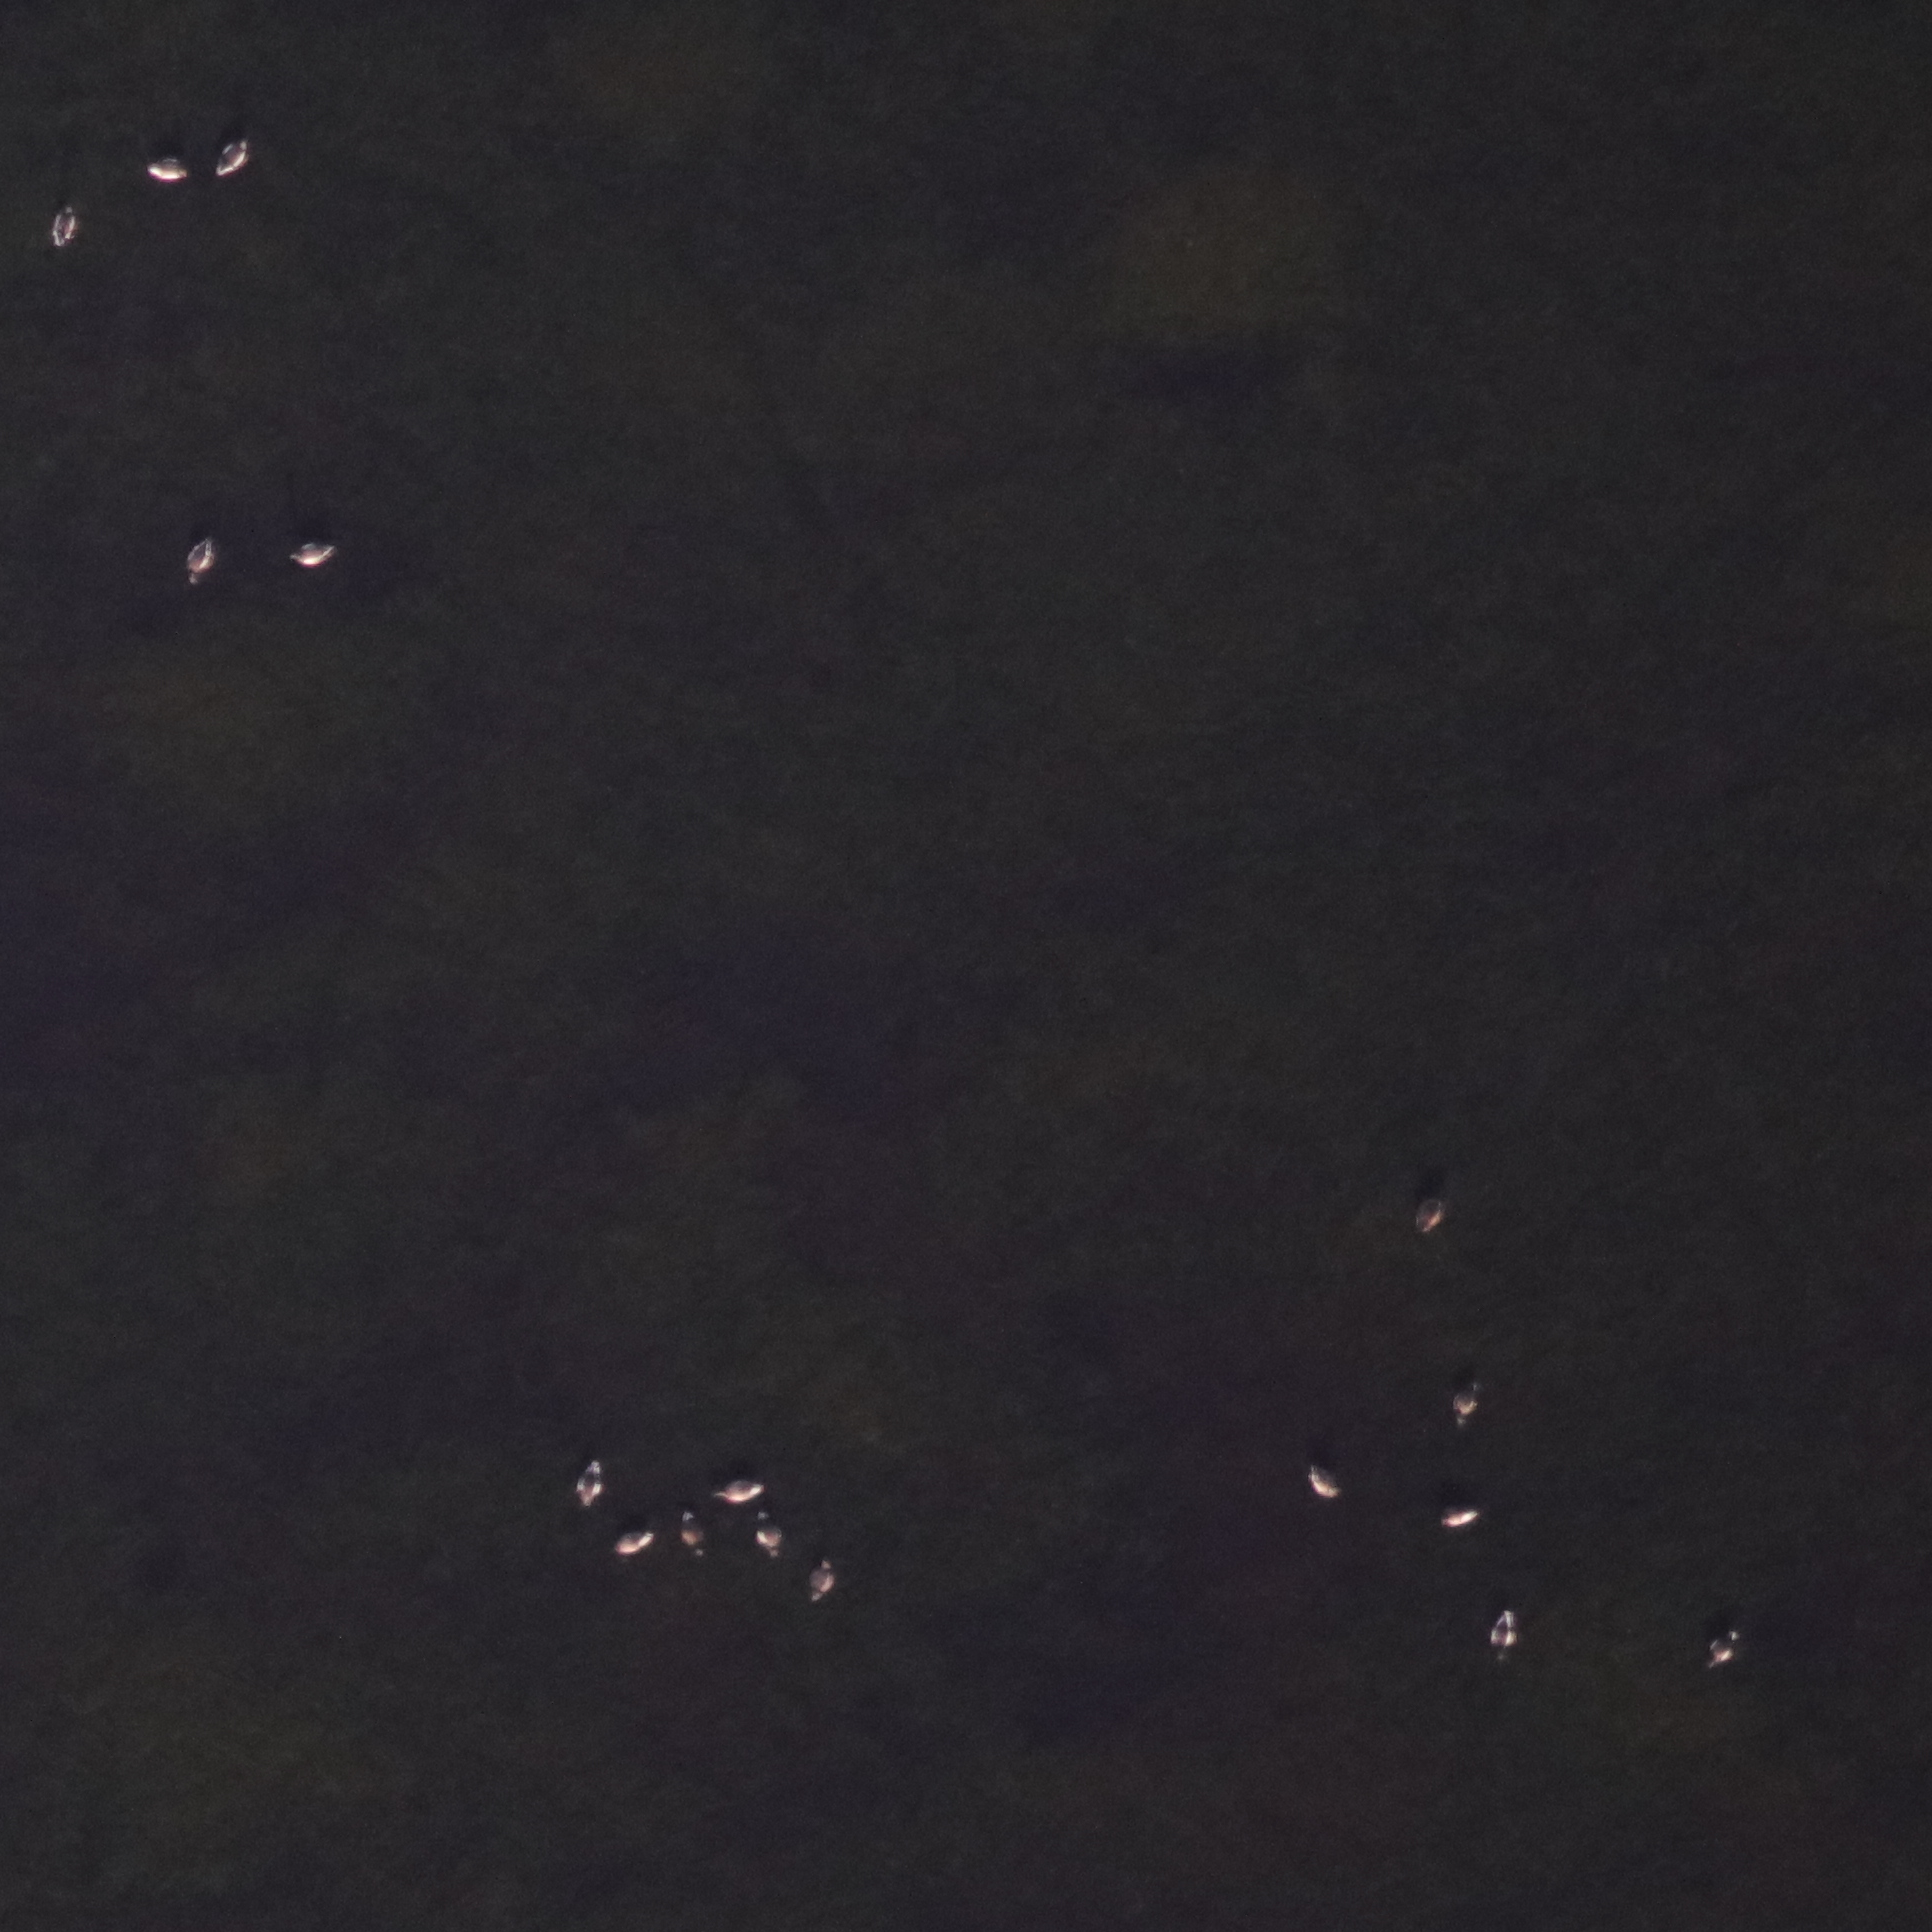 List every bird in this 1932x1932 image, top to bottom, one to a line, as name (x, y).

brant (232, 154)
brant (168, 167)
brant (64, 226)
brant (320, 550)
brant (204, 561)
Canada goose (1431, 1215)
Canada goose (1465, 1396)
Canada goose (1321, 1484)
brant (589, 1485)
brant (738, 1489)
Canada goose (1456, 1515)
brant (692, 1534)
brant (768, 1537)
brant (633, 1542)
brant (821, 1580)
brant (1501, 1634)
brant (1724, 1649)